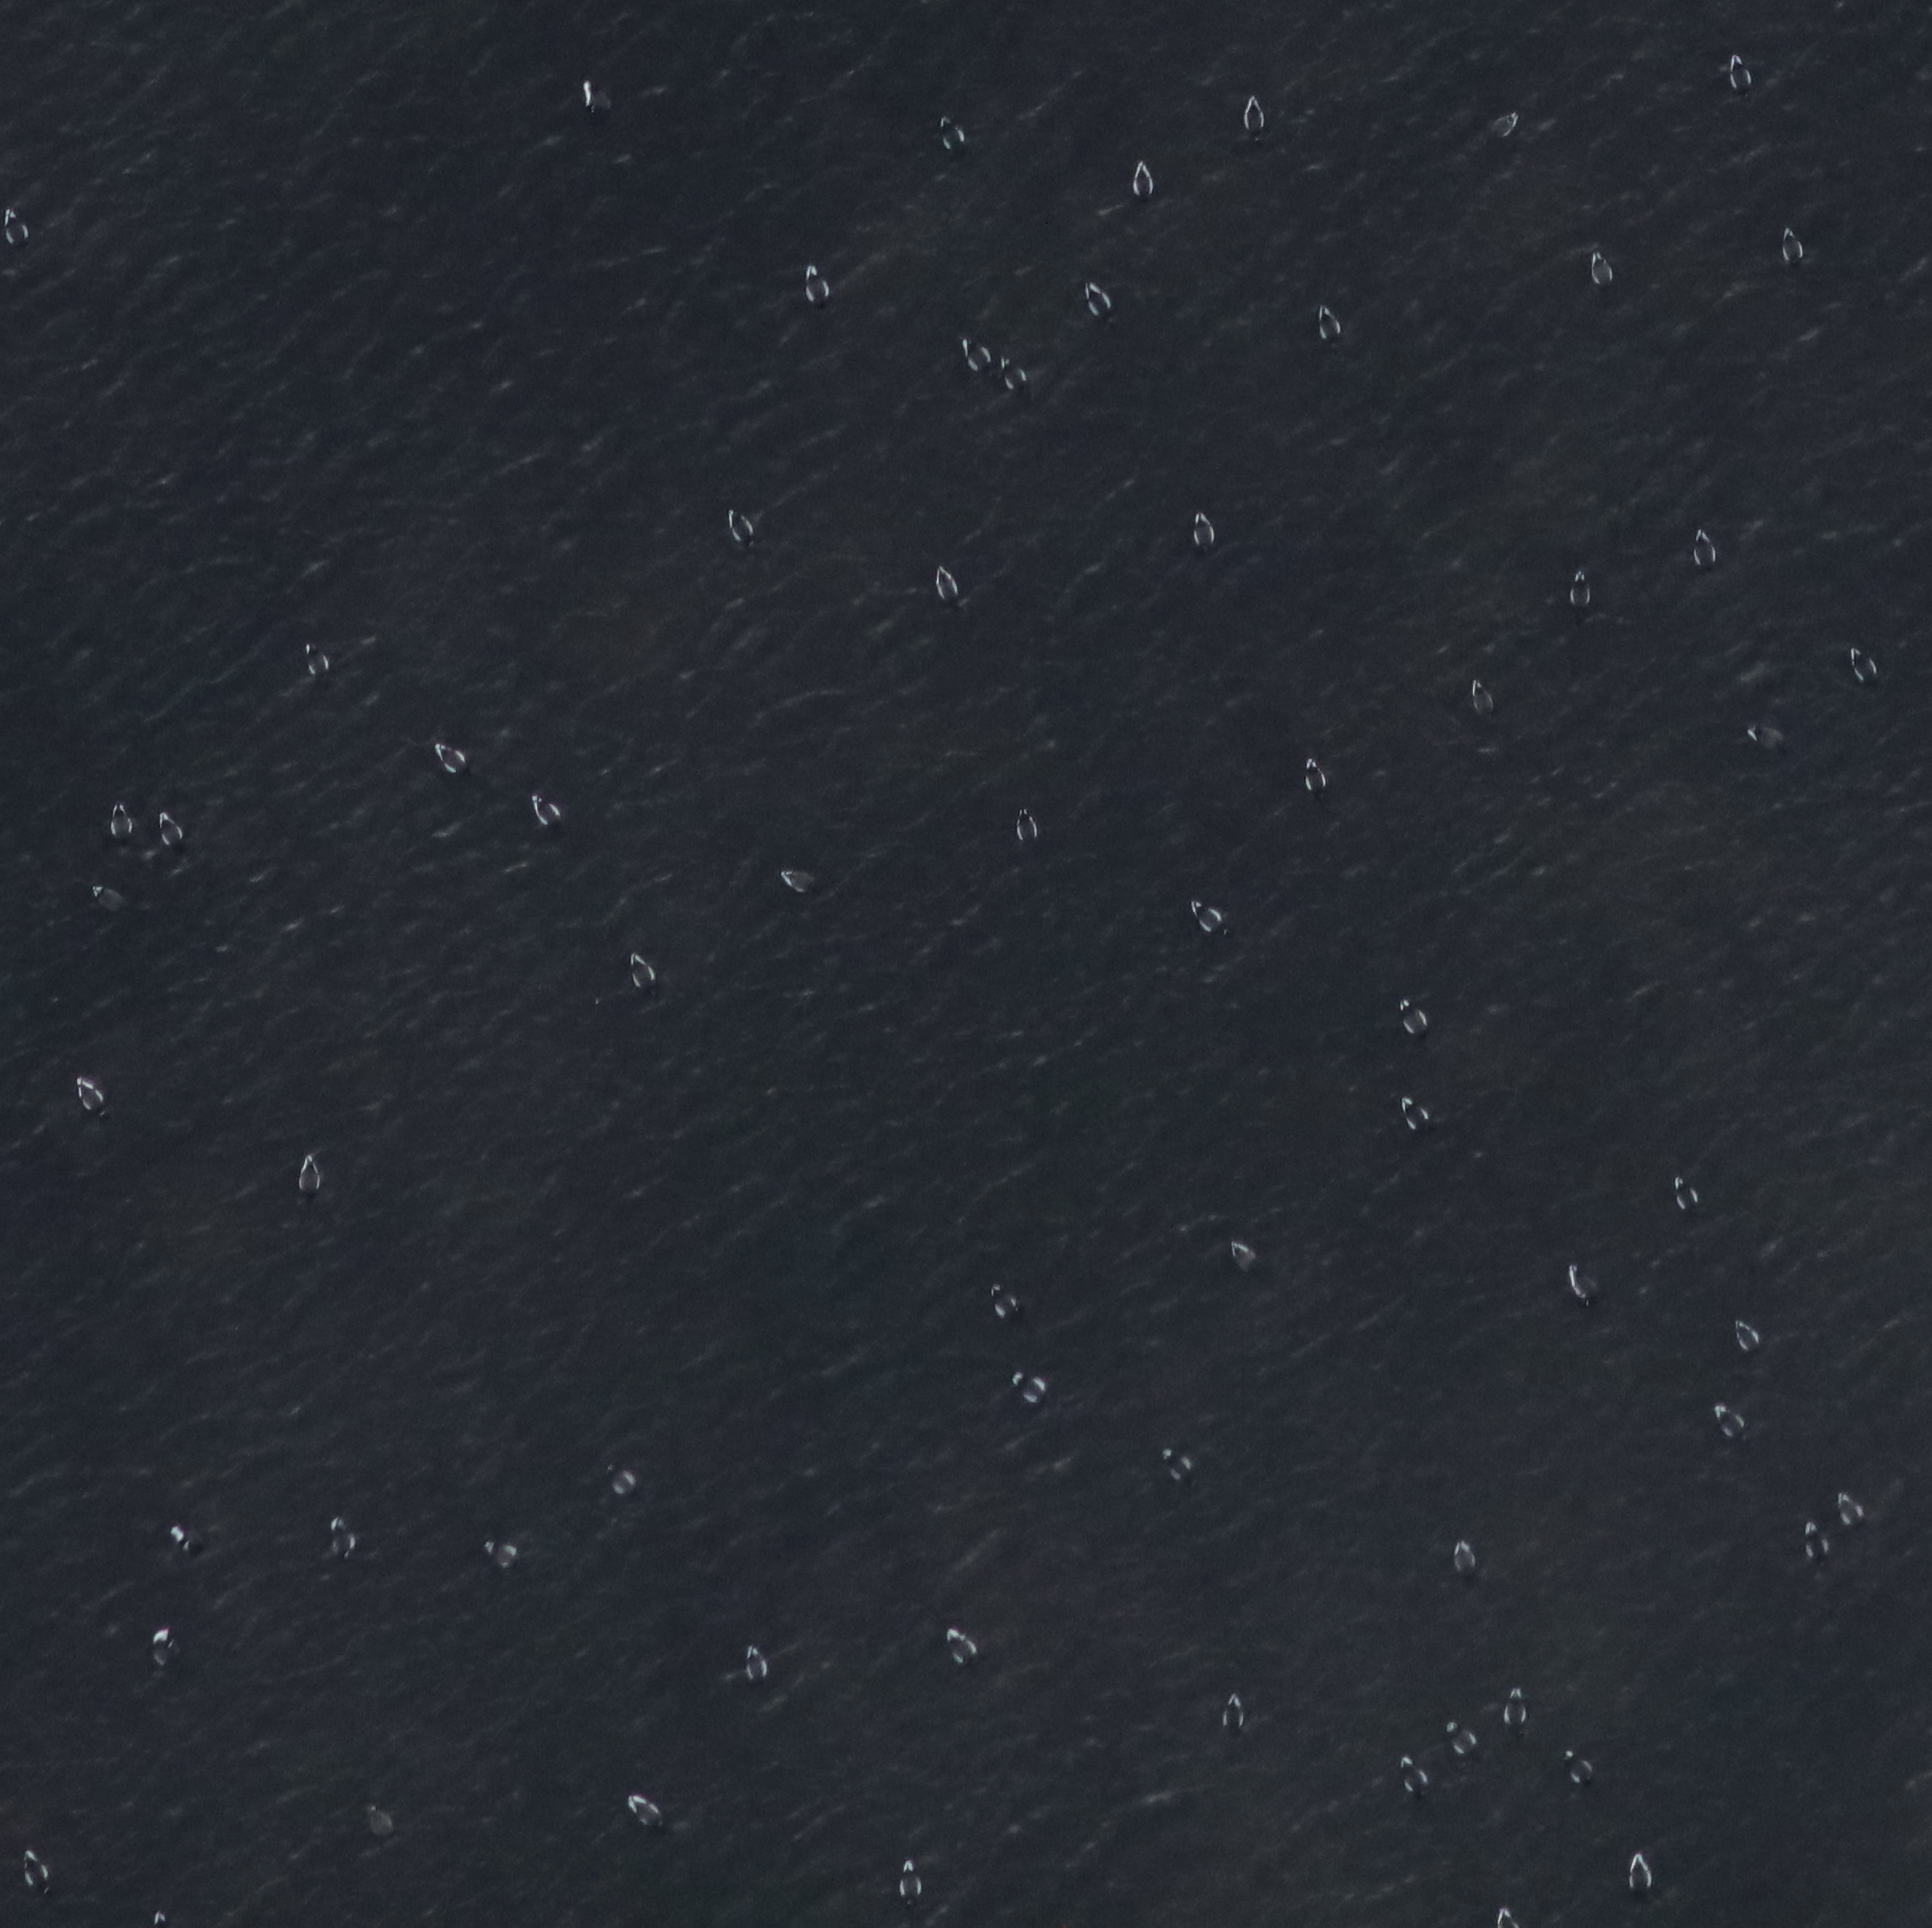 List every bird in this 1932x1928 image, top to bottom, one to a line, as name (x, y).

brant (1740, 77)
brant (597, 103)
brant (1256, 120)
brant (1504, 128)
brant (952, 135)
brant (1143, 182)
brant (14, 230)
brant (1793, 246)
brant (1603, 270)
brant (816, 287)
brant (1098, 303)
brant (1329, 325)
brant (979, 356)
brant (1013, 376)
brant (741, 527)
brant (1203, 533)
brant (1704, 551)
brant (947, 586)
brant (1579, 591)
brant (316, 661)
brant (1866, 667)
brant (1481, 694)
brant (1768, 733)
brant (451, 758)
brant (1316, 778)
brant (547, 810)
brant (120, 823)
brant (1027, 825)
brant (169, 831)
brant (800, 881)
brant (107, 895)
brant (1208, 918)
brant (642, 974)
brant (1414, 1019)
brant (90, 1098)
brant (1413, 1113)
brant (309, 1179)
brant (1679, 1193)
brant (1245, 1254)
brant (1582, 1285)
brant (1004, 1302)
brant (1748, 1337)
brant (1031, 1389)
brant (1731, 1423)
brant (1180, 1466)
brant (623, 1482)
brant (1850, 1512)
brant (184, 1535)
brant (341, 1541)
brant (1815, 1545)
brant (503, 1555)
brant (1465, 1562)
brant (166, 1647)
brant (961, 1648)
brant (755, 1669)
brant (1517, 1711)
brant (1233, 1717)
brant (1463, 1740)
brant (1580, 1770)
brant (1414, 1777)
brant (648, 1814)
brant (384, 1822)
brant (35, 1873)
brant (1639, 1878)
brant (911, 1884)
brant (1506, 1920)